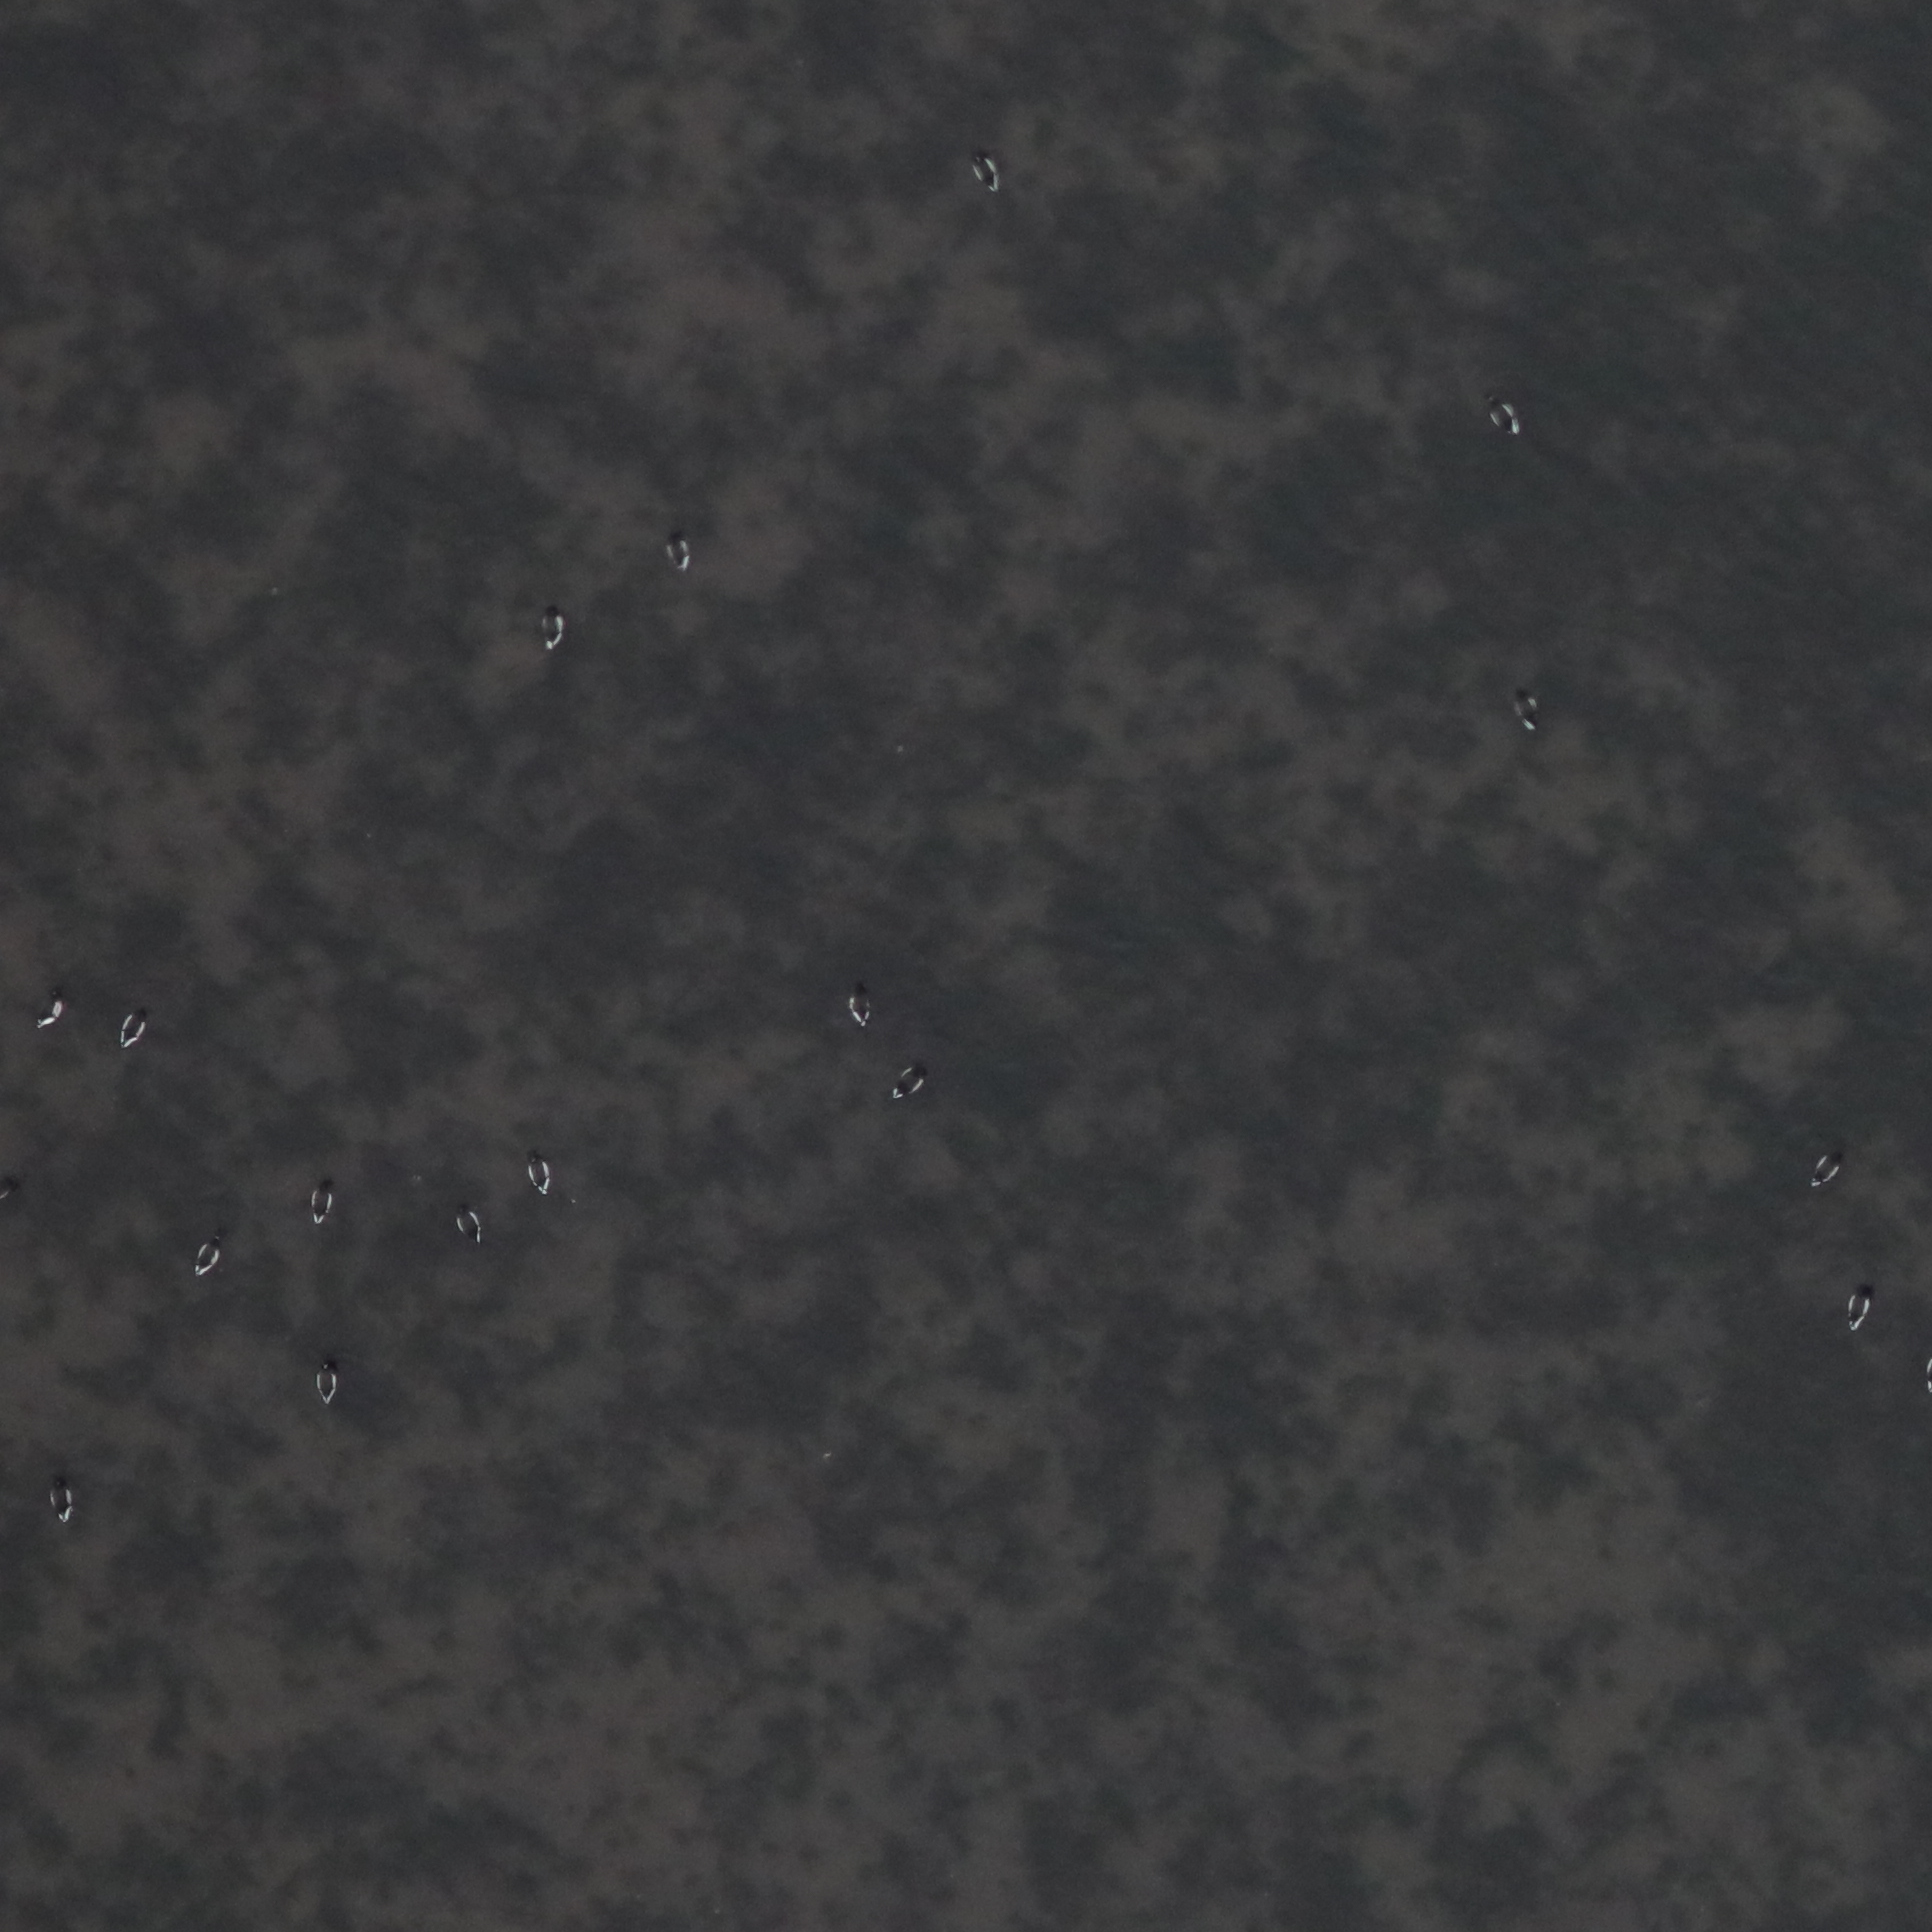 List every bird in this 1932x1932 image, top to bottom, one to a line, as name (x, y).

brant (986, 172)
brant (1502, 416)
brant (678, 550)
brant (552, 628)
brant (1525, 710)
brant (863, 1005)
brant (48, 1006)
brant (133, 1028)
brant (909, 1082)
brant (1826, 1168)
brant (539, 1174)
brant (322, 1202)
brant (474, 1225)
brant (208, 1255)
brant (1857, 1305)
brant (327, 1380)
brant (61, 1497)